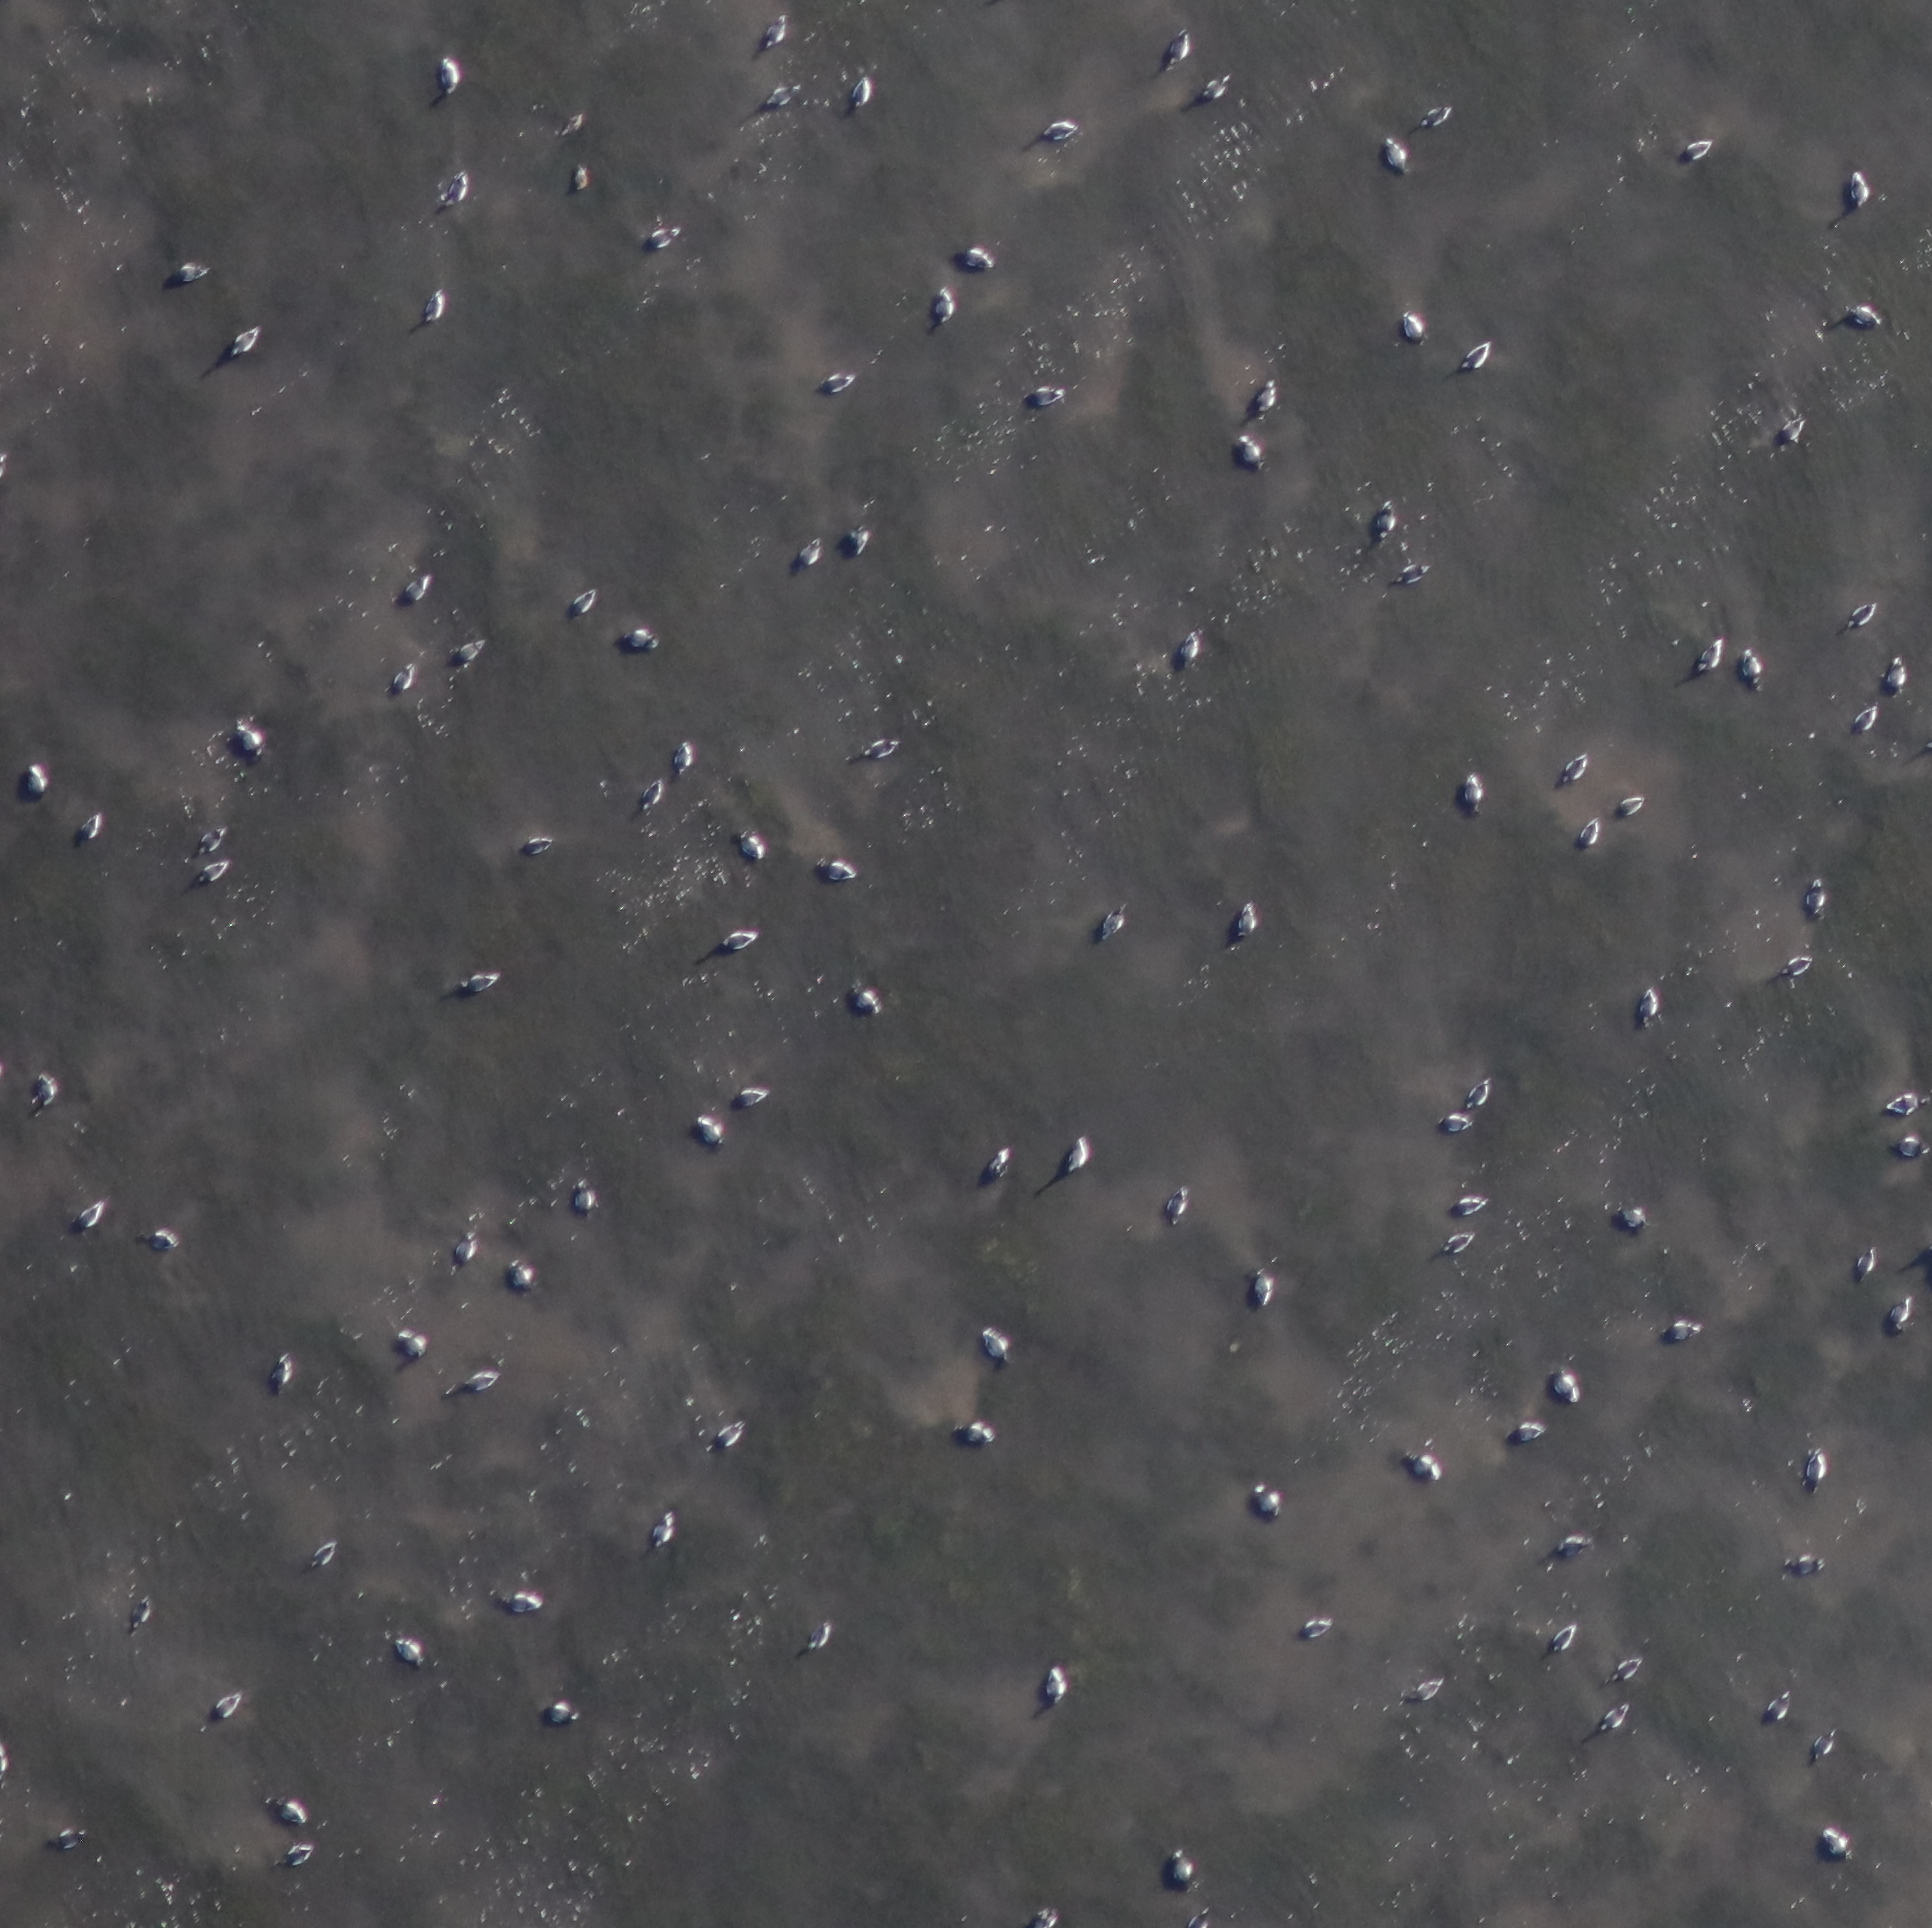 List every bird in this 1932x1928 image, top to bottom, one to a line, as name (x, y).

brant (776, 33)
brant (1177, 49)
brant (450, 77)
brant (867, 88)
brant (1214, 91)
brant (788, 96)
brant (1434, 119)
other bird (574, 123)
brant (1057, 133)
brant (1696, 152)
brant (1397, 157)
other bird (580, 177)
brant (456, 185)
brant (1864, 189)
brant (660, 236)
brant (976, 259)
brant (187, 270)
brant (435, 309)
brant (942, 309)
brant (1863, 315)
brant (1416, 325)
brant (244, 342)
brant (1475, 356)
brant (837, 384)
brant (1046, 396)
brant (1269, 398)
brant (1791, 426)
brant (1257, 456)
brant (1384, 521)
brant (858, 536)
brant (807, 549)
brant (1406, 573)
brant (416, 589)
brant (584, 604)
brant (1862, 617)
brant (641, 639)
brant (468, 647)
brant (1192, 654)
brant (1711, 656)
brant (1752, 669)
brant (1894, 676)
brant (402, 680)
brant (1865, 719)
brant (255, 742)
brant (882, 750)
brant (683, 761)
brant (1573, 771)
brant (36, 781)
brant (1474, 794)
brant (654, 796)
brant (1629, 807)
brant (89, 827)
brant (1590, 835)
brant (210, 836)
brant (539, 841)
brant (754, 847)
brant (216, 870)
brant (837, 871)
brant (1815, 899)
brant (1247, 920)
brant (1111, 924)
brant (738, 941)
brant (1797, 966)
brant (477, 983)
brant (1649, 1002)
brant (865, 1004)
brant (42, 1087)
brant (751, 1095)
brant (1478, 1096)
brant (1906, 1102)
brant (1461, 1123)
brant (712, 1131)
brant (1910, 1147)
brant (1082, 1156)
brant (1000, 1161)
brant (584, 1200)
brant (1467, 1206)
brant (1177, 1207)
brant (89, 1217)
brant (1632, 1220)
brant (167, 1240)
brant (1460, 1244)
brant (462, 1252)
brant (1866, 1265)
brant (518, 1277)
brant (1262, 1289)
brant (1902, 1313)
brant (1681, 1329)
brant (996, 1345)
brant (414, 1347)
brant (280, 1374)
brant (481, 1382)
brant (1567, 1384)
brant (975, 1432)
brant (1531, 1434)
brant (724, 1436)
brant (1426, 1470)
brant (1814, 1472)
brant (1267, 1502)
brant (668, 1526)
brant (1575, 1544)
brant (321, 1552)
brant (1805, 1568)
brant (526, 1601)
brant (141, 1611)
brant (1315, 1629)
brant (820, 1638)
brant (1561, 1640)
brant (409, 1651)
brant (1626, 1672)
brant (1057, 1685)
brant (1424, 1690)
brant (226, 1708)
brant (1776, 1710)
brant (563, 1714)
brant (1615, 1717)
brant (1825, 1750)
brant (291, 1814)
brant (67, 1839)
brant (1836, 1843)
brant (297, 1856)
brant (1182, 1869)
brant (1044, 1917)